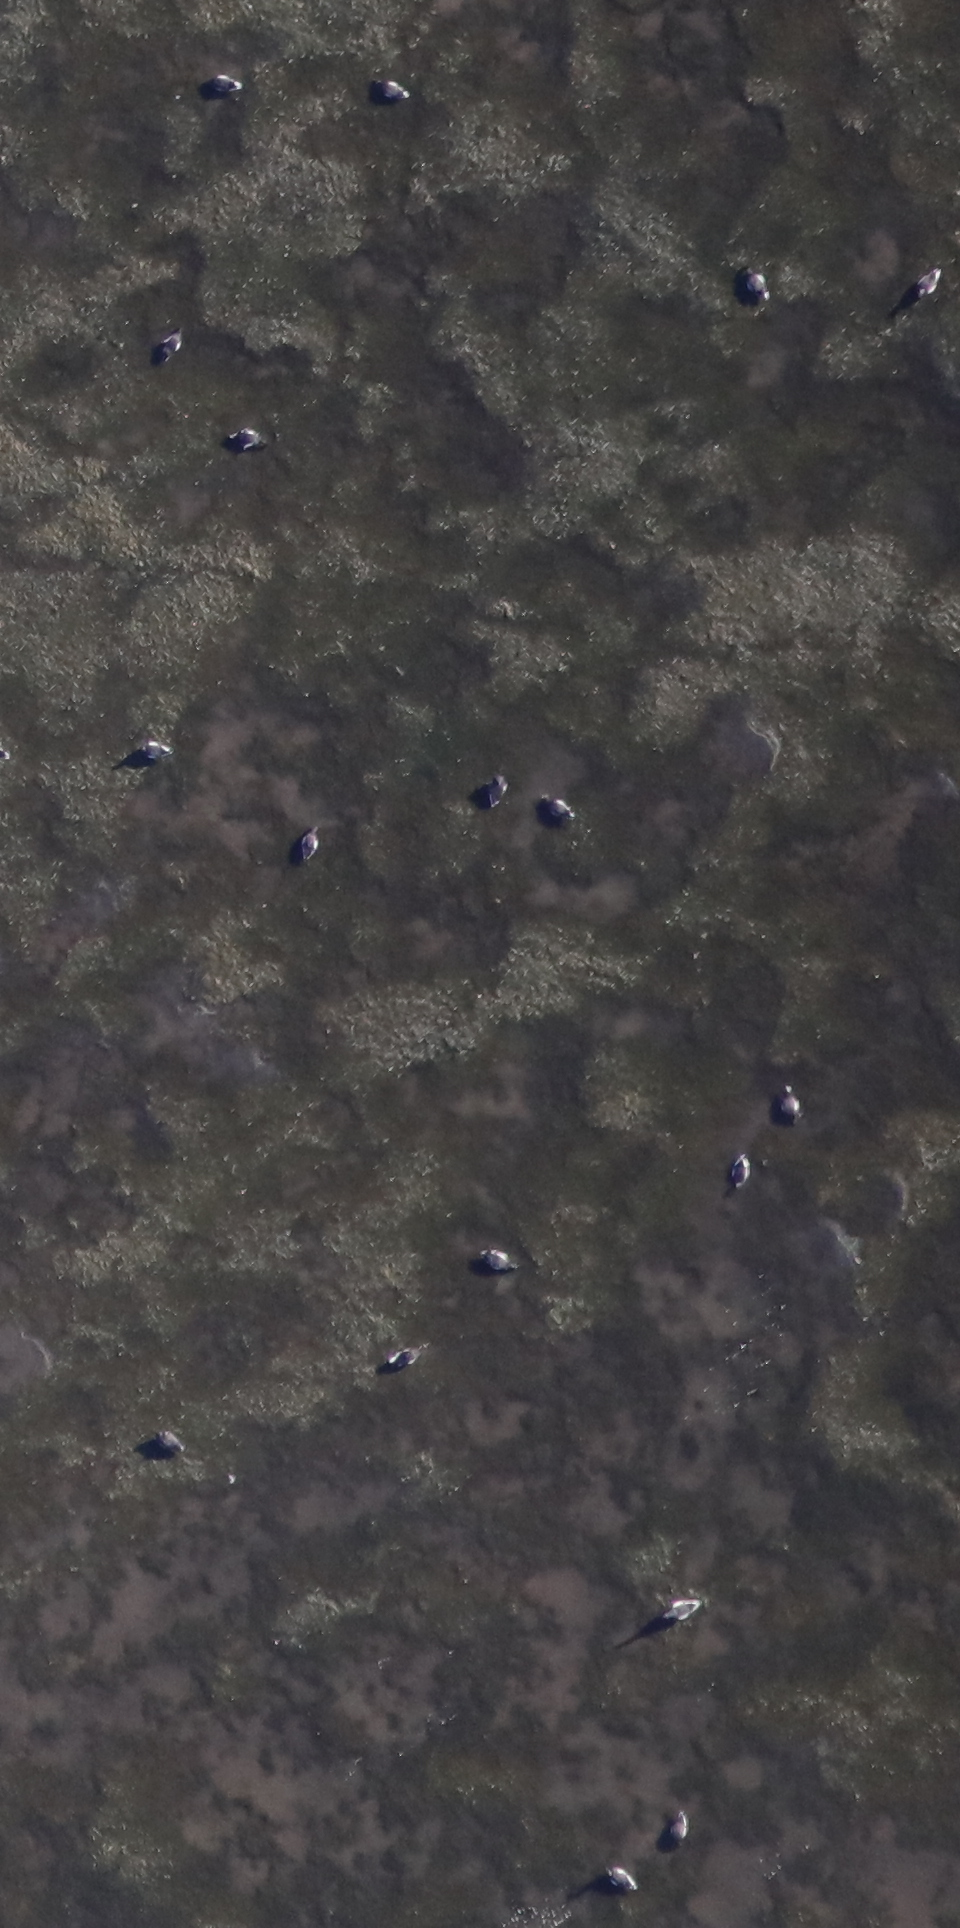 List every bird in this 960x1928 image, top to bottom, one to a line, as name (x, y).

brant (225, 83)
brant (391, 90)
brant (756, 283)
brant (926, 283)
brant (173, 344)
brant (245, 440)
brant (156, 750)
brant (497, 789)
brant (559, 806)
brant (308, 844)
brant (790, 1104)
brant (741, 1173)
brant (498, 1260)
brant (408, 1356)
brant (160, 1440)
brant (682, 1608)
brant (679, 1826)
brant (620, 1877)